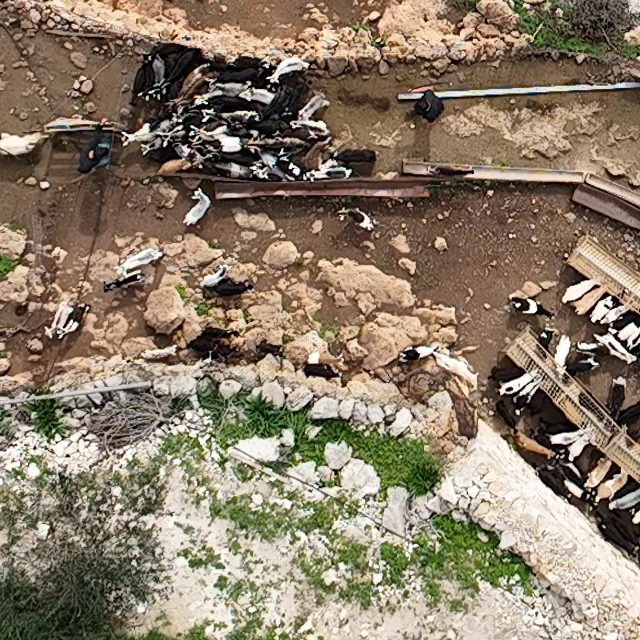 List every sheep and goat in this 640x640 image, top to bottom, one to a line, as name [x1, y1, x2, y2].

goat [159, 43, 187, 57]
goat [159, 47, 201, 90]
goat [162, 52, 178, 80]
goat [150, 54, 166, 97]
goat [226, 54, 270, 68]
goat [267, 57, 308, 84]
goat [138, 63, 155, 101]
goat [173, 64, 210, 105]
goat [245, 65, 274, 87]
goat [129, 66, 146, 105]
goat [208, 69, 259, 89]
goat [266, 69, 304, 92]
goat [165, 79, 183, 110]
goat [282, 83, 308, 117]
goat [195, 84, 243, 105]
goat [254, 84, 293, 120]
goat [239, 88, 275, 105]
goat [298, 94, 330, 119]
goat [176, 105, 216, 117]
goat [200, 108, 259, 123]
goat [162, 118, 201, 147]
goat [122, 119, 161, 145]
goat [243, 119, 290, 132]
goat [290, 120, 331, 136]
goat [190, 125, 246, 141]
goat [273, 128, 305, 135]
goat [0, 134, 50, 157]
goat [141, 136, 164, 154]
goat [192, 136, 241, 153]
goat [246, 137, 312, 152]
goat [303, 138, 332, 171]
goat [173, 143, 221, 177]
goat [243, 146, 277, 166]
goat [319, 147, 338, 169]
goat [209, 150, 261, 165]
goat [331, 150, 378, 163]
goat [275, 151, 300, 178]
goat [157, 158, 200, 174]
goat [211, 163, 253, 179]
goat [427, 164, 475, 178]
goat [251, 166, 293, 180]
goat [302, 167, 352, 181]
goat [182, 188, 210, 226]
goat [337, 207, 374, 231]
goat [115, 248, 162, 275]
goat [204, 265, 232, 287]
goat [102, 271, 146, 292]
goat [561, 277, 599, 304]
goat [214, 278, 252, 296]
goat [570, 285, 608, 315]
goat [588, 288, 629, 322]
goat [511, 297, 556, 320]
goat [43, 301, 73, 338]
goat [57, 304, 88, 338]
goat [601, 304, 630, 324]
goat [608, 308, 639, 332]
goat [618, 312, 639, 338]
goat [627, 319, 639, 350]
goat [635, 324, 639, 354]
goat [198, 327, 239, 338]
goat [538, 329, 554, 358]
goat [593, 333, 637, 364]
goat [553, 334, 570, 379]
goat [189, 339, 230, 358]
goat [257, 341, 282, 354]
goat [571, 342, 610, 356]
goat [142, 344, 182, 359]
goat [399, 345, 441, 363]
goat [432, 352, 477, 384]
goat [306, 353, 345, 365]
goat [563, 357, 600, 382]
goat [487, 358, 533, 379]
goat [302, 363, 342, 380]
goat [499, 367, 539, 396]
goat [512, 374, 546, 415]
goat [607, 375, 625, 419]
goat [529, 385, 560, 416]
goat [579, 390, 605, 420]
goat [613, 399, 639, 434]
goat [495, 400, 518, 432]
goat [625, 405, 639, 447]
goat [549, 423, 594, 445]
goat [555, 428, 596, 460]
goat [513, 432, 556, 458]
goat [584, 456, 611, 488]
goat [559, 462, 585, 487]
goat [594, 466, 630, 501]
goat [535, 467, 564, 496]
goat [609, 475, 639, 511]
goat [563, 480, 598, 510]
goat [632, 488, 639, 524]
goat [594, 512, 639, 556]
goat [608, 512, 639, 546]